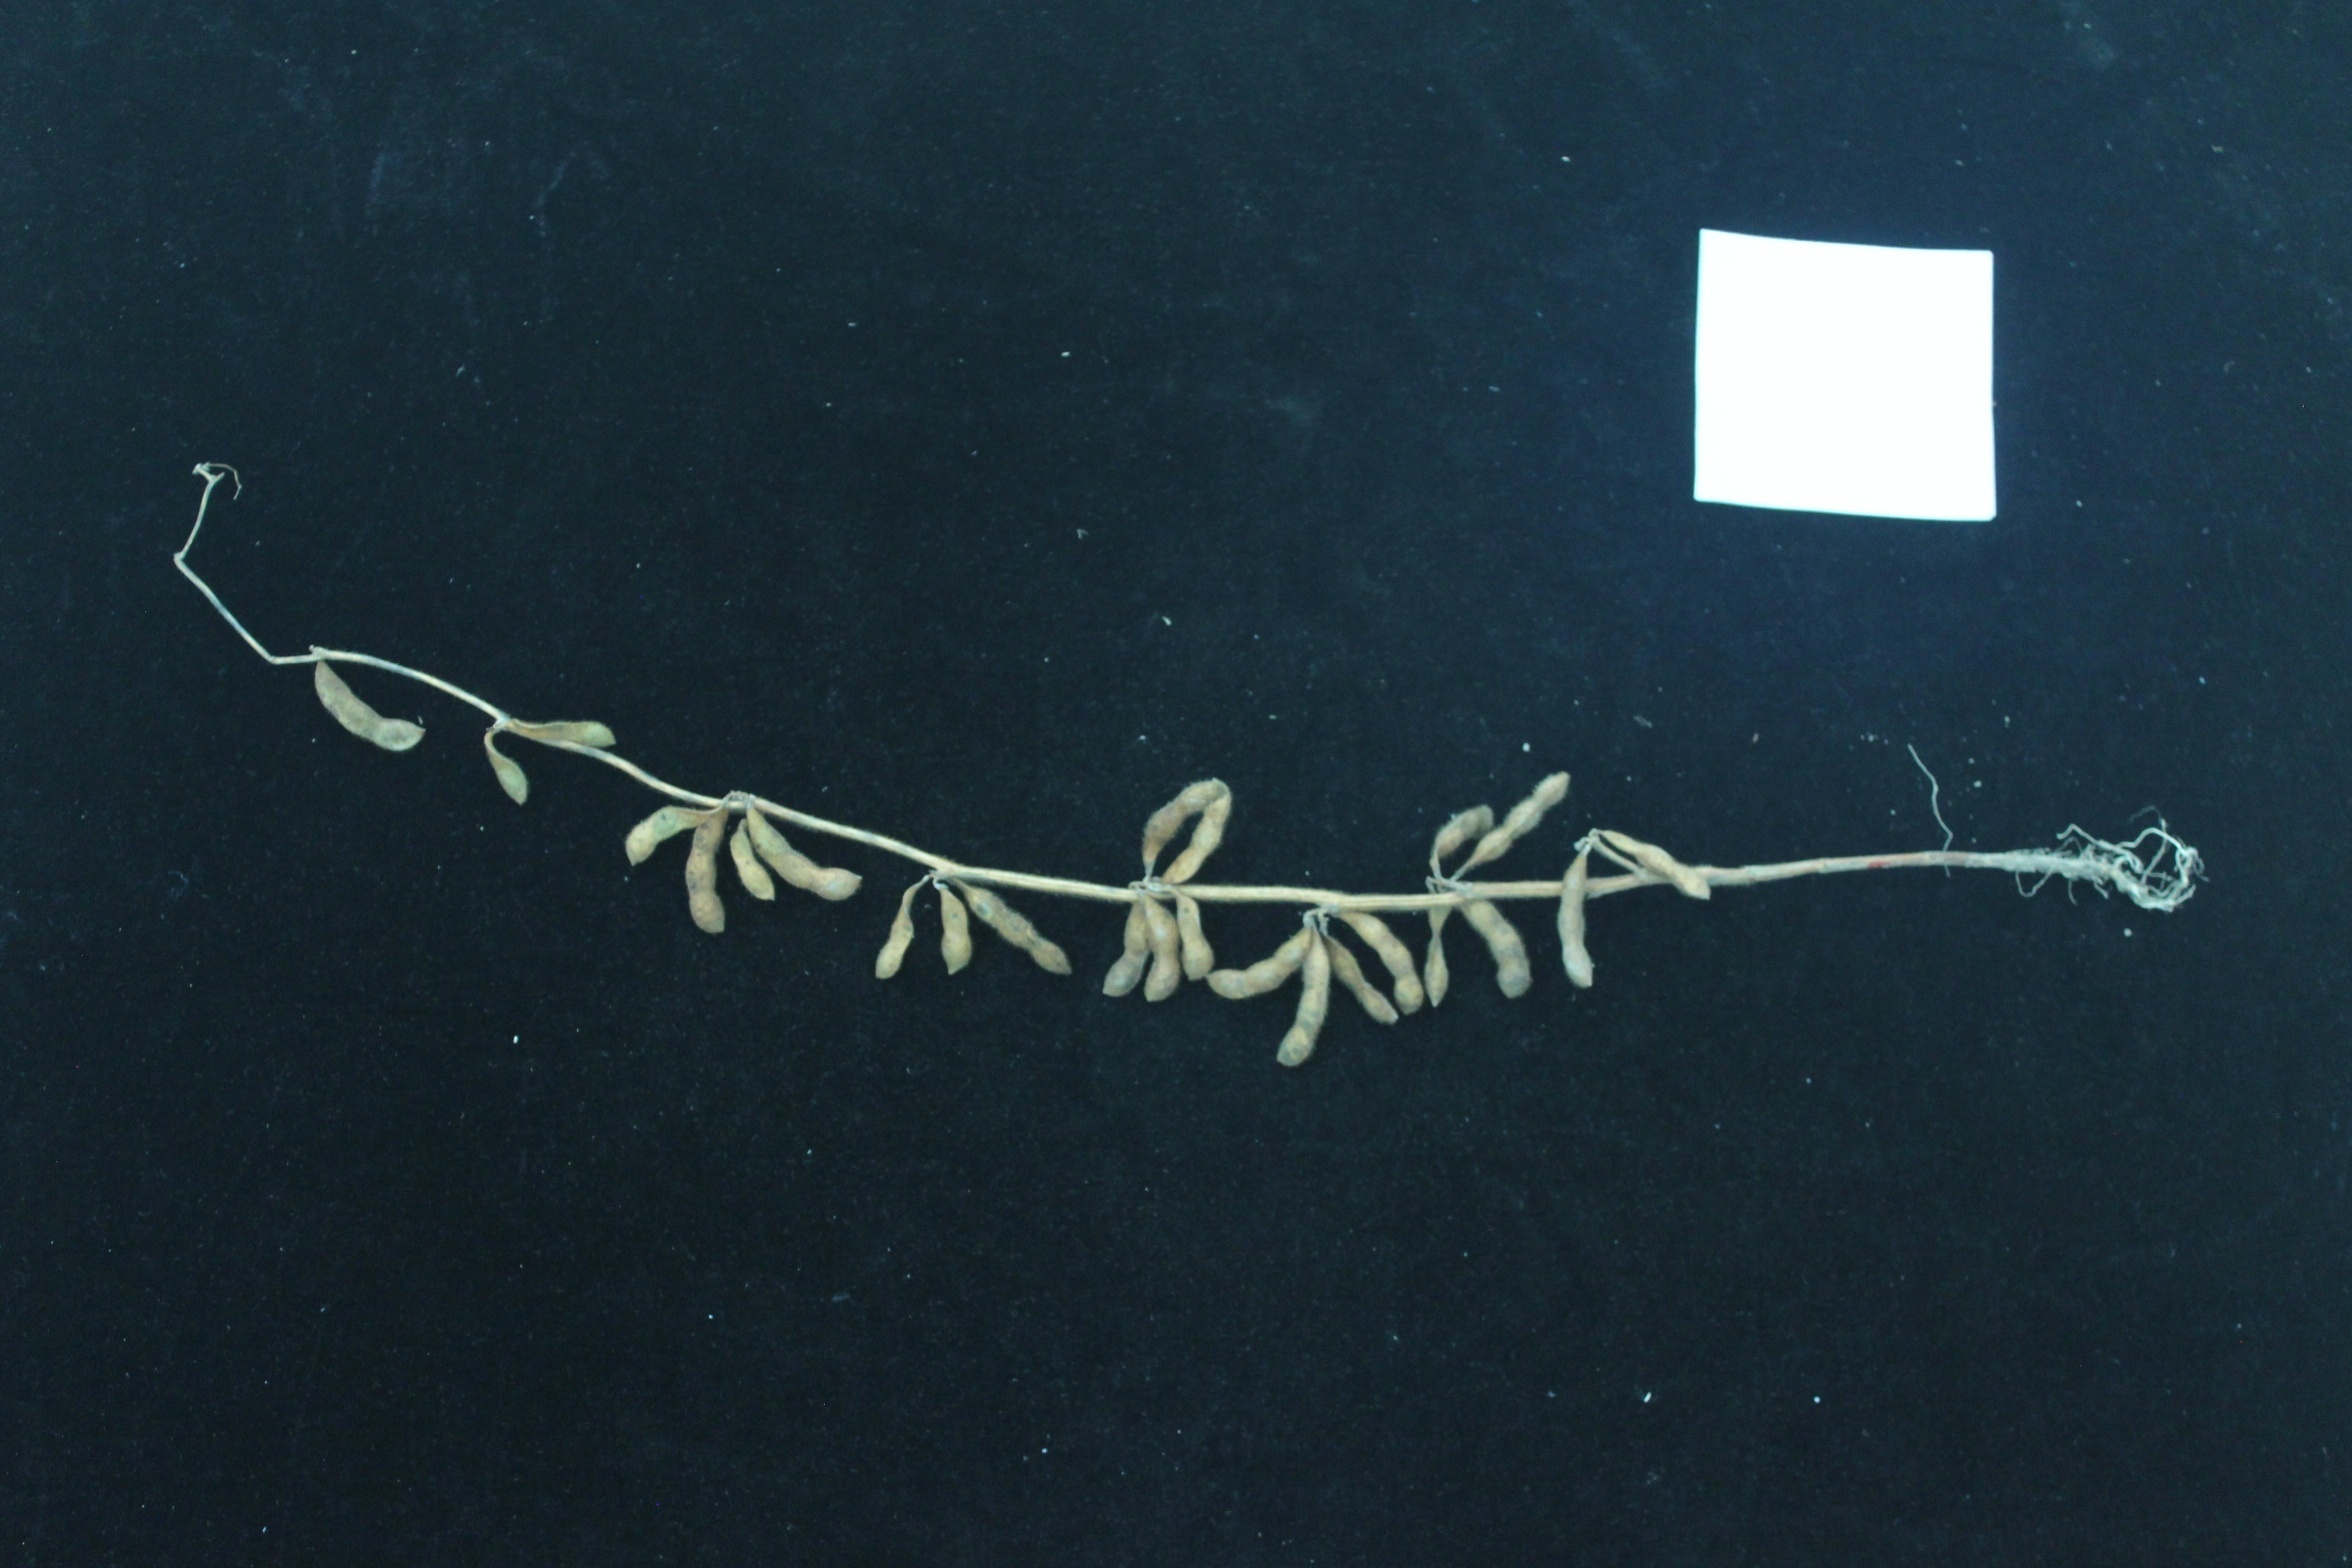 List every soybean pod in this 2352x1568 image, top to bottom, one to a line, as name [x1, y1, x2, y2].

soybean pod [316, 656, 424, 752]
soybean pod [500, 720, 615, 746]
soybean pod [484, 728, 527, 803]
soybean pod [1452, 772, 1568, 881]
soybean pod [1157, 778, 1231, 882]
soybean pod [1143, 779, 1226, 876]
soybean pod [746, 797, 860, 900]
soybean pod [686, 805, 727, 932]
soybean pod [1429, 806, 1492, 878]
soybean pod [625, 807, 723, 865]
soybean pod [730, 817, 773, 899]
soybean pod [1599, 831, 1710, 898]
soybean pod [1558, 845, 1591, 989]
soybean pod [874, 874, 930, 978]
soybean pod [948, 878, 1070, 975]
soybean pod [934, 879, 971, 974]
soybean pod [1163, 888, 1211, 980]
soybean pod [1136, 889, 1179, 1001]
soybean pod [1424, 889, 1450, 1006]
soybean pod [1454, 898, 1528, 998]
soybean pod [1104, 900, 1150, 996]
soybean pod [1331, 911, 1422, 1015]
soybean pod [1205, 917, 1311, 998]
soybean pod [1277, 918, 1331, 1066]
soybean pod [1321, 925, 1398, 1024]